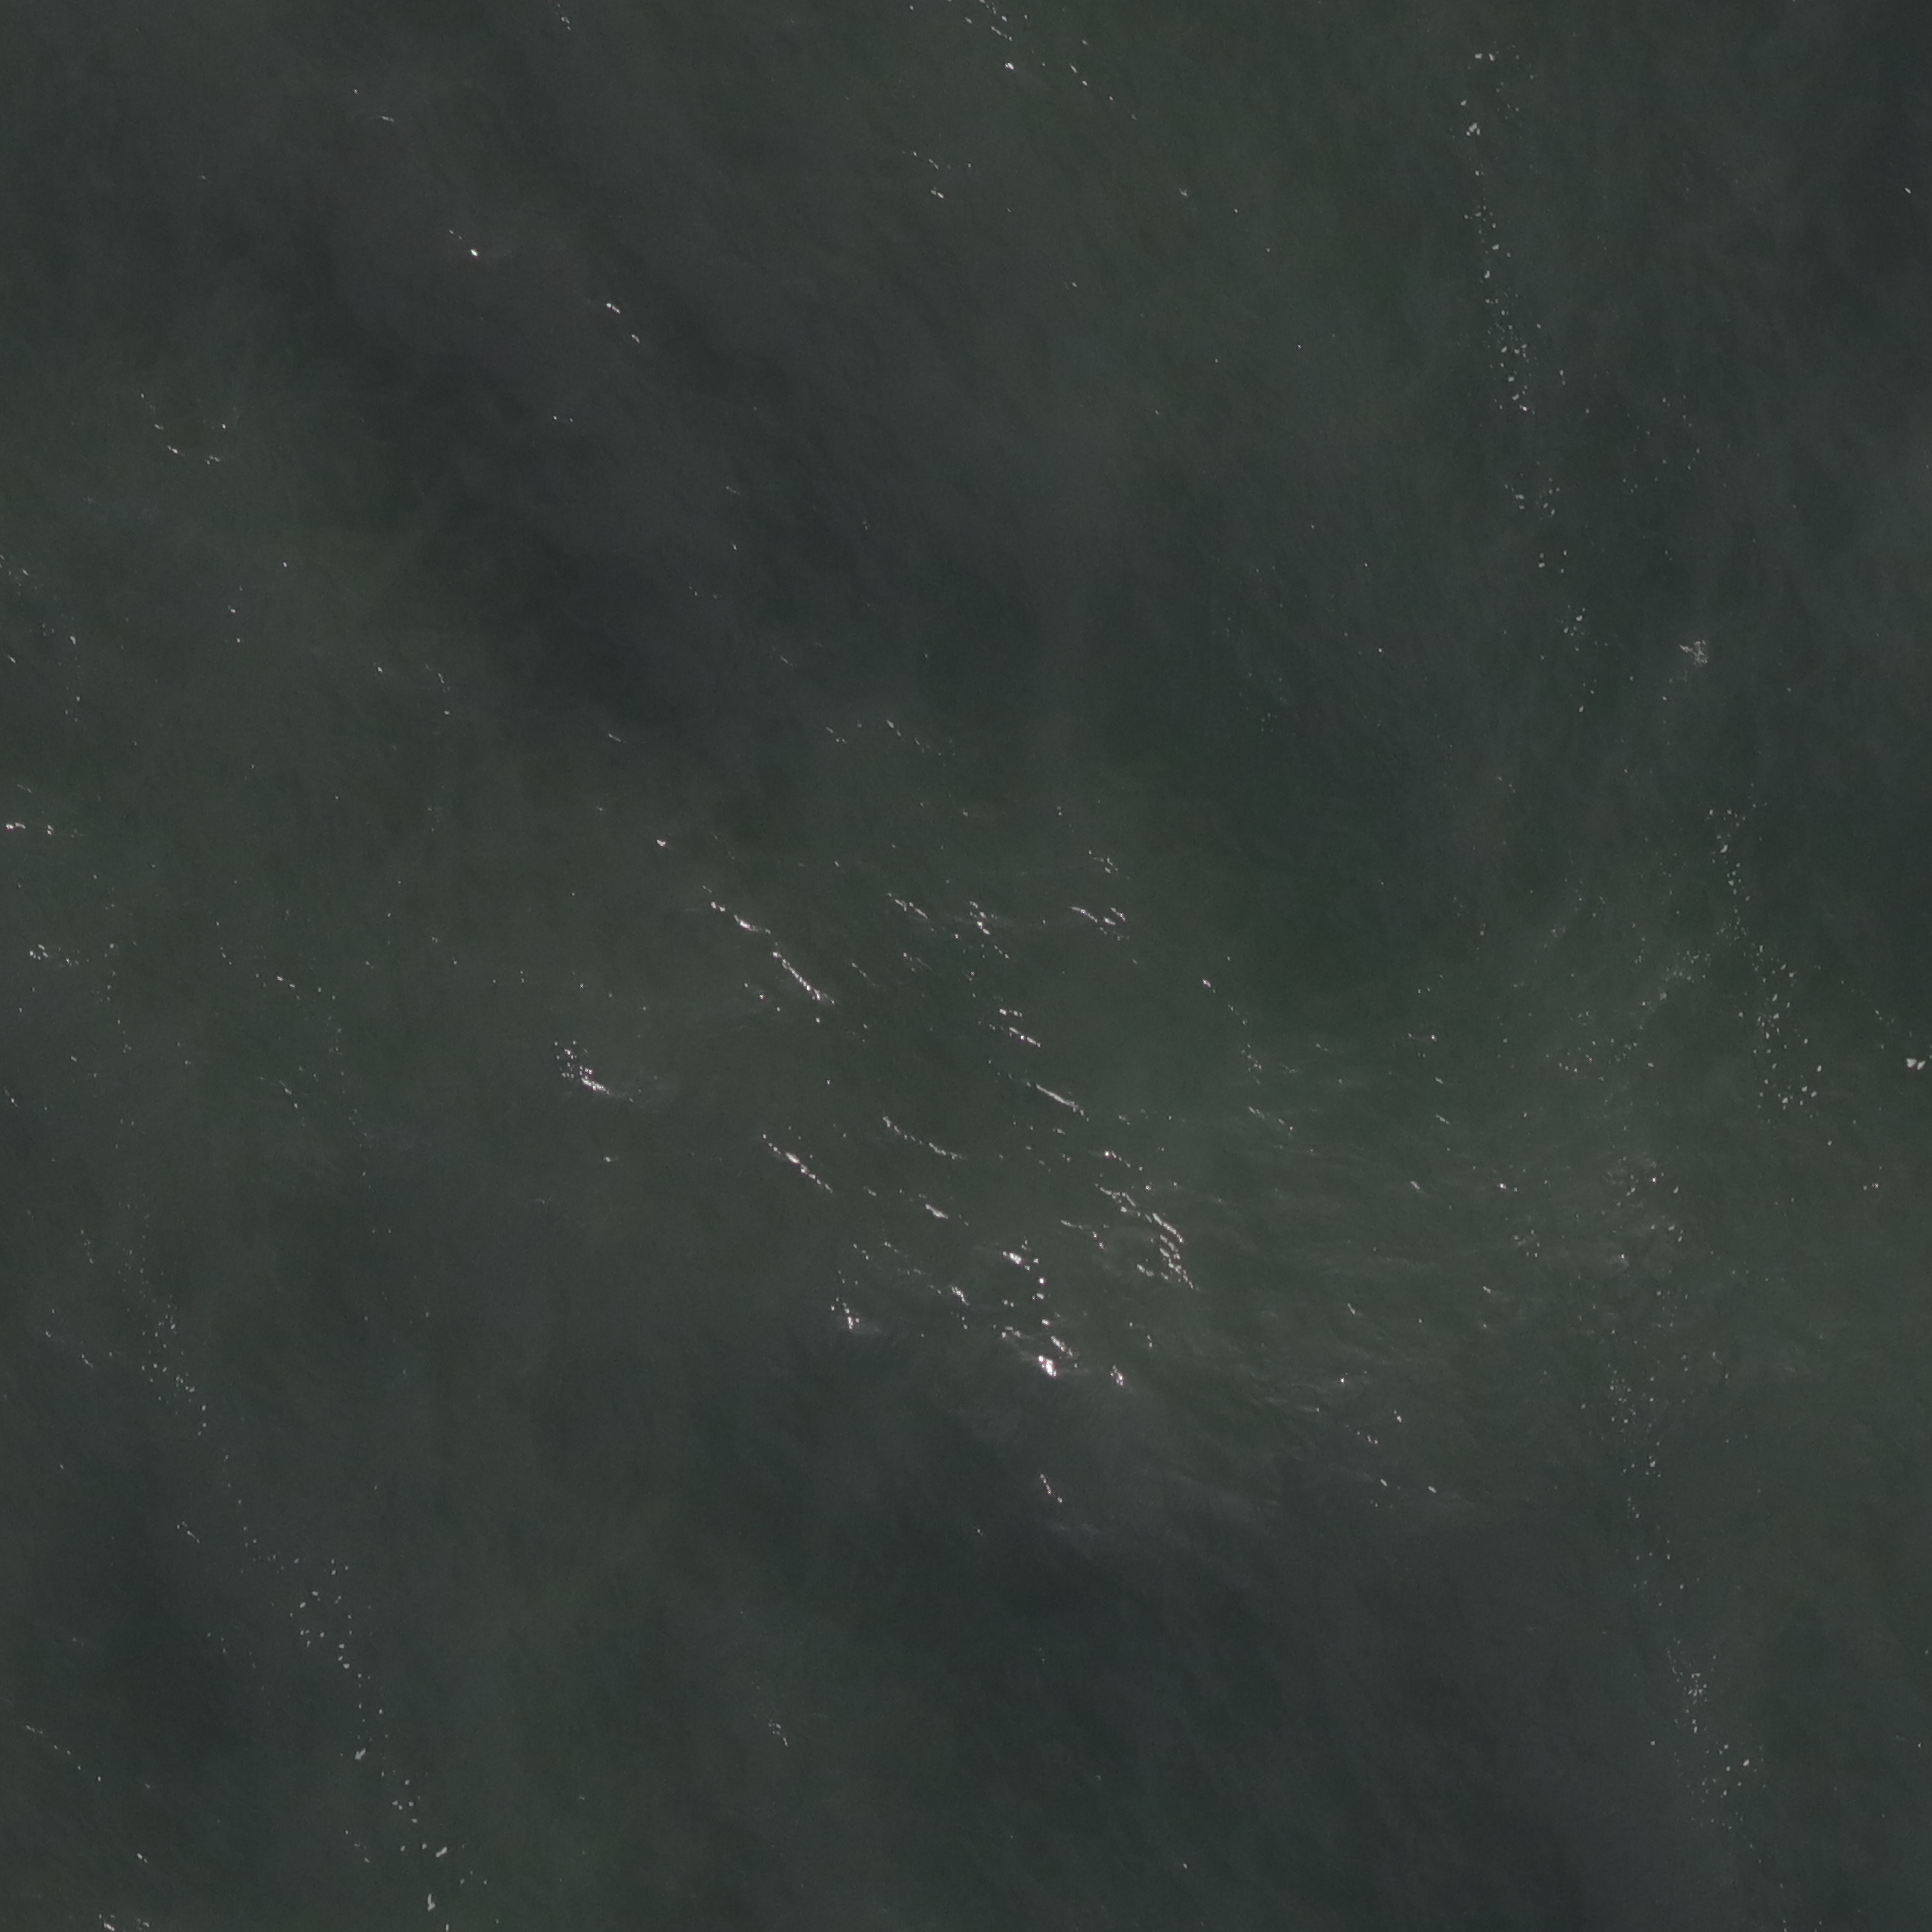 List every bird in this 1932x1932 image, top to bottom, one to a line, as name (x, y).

None